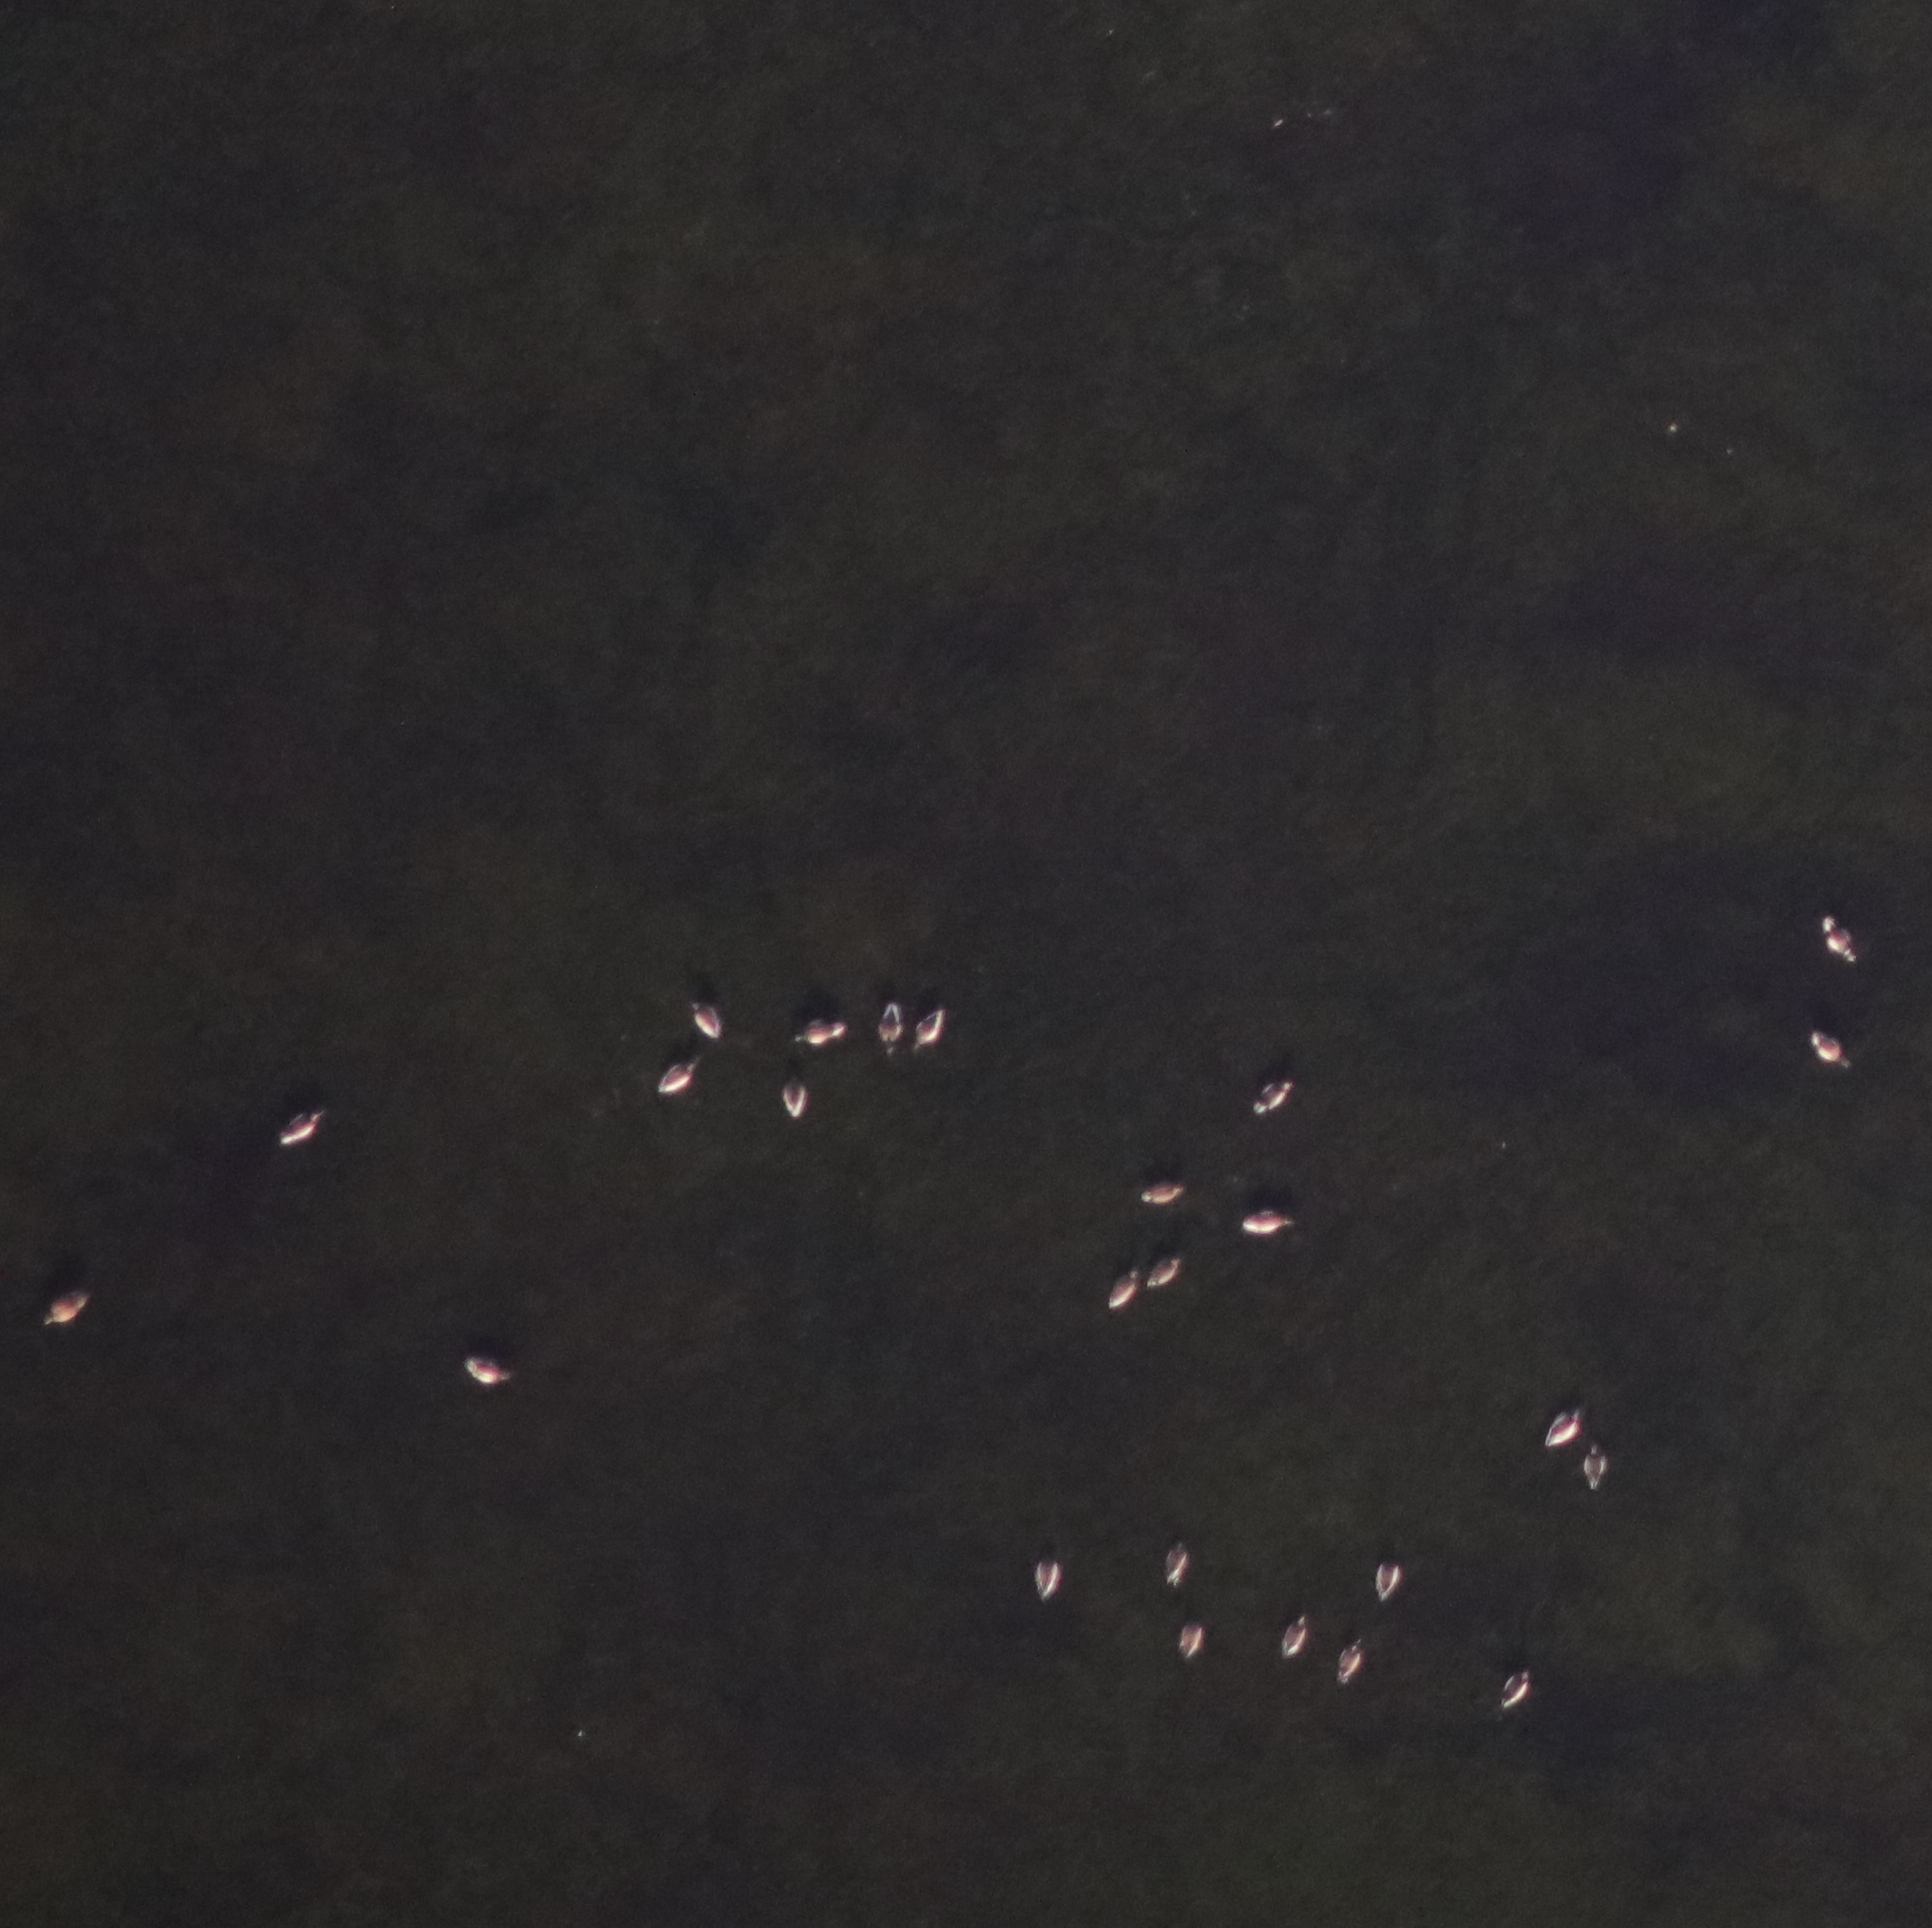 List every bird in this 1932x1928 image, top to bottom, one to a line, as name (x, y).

brant (1838, 938)
brant (708, 1019)
brant (891, 1029)
brant (926, 1029)
brant (822, 1032)
brant (1829, 1046)
brant (676, 1079)
brant (796, 1095)
brant (1272, 1096)
brant (301, 1128)
brant (1157, 1190)
brant (1275, 1219)
brant (1158, 1271)
brant (1126, 1290)
brant (73, 1304)
brant (488, 1368)
brant (1566, 1424)
brant (1595, 1467)
brant (1176, 1564)
brant (1047, 1579)
brant (1387, 1581)
brant (1295, 1638)
brant (1192, 1642)
brant (1350, 1661)
brant (1515, 1689)